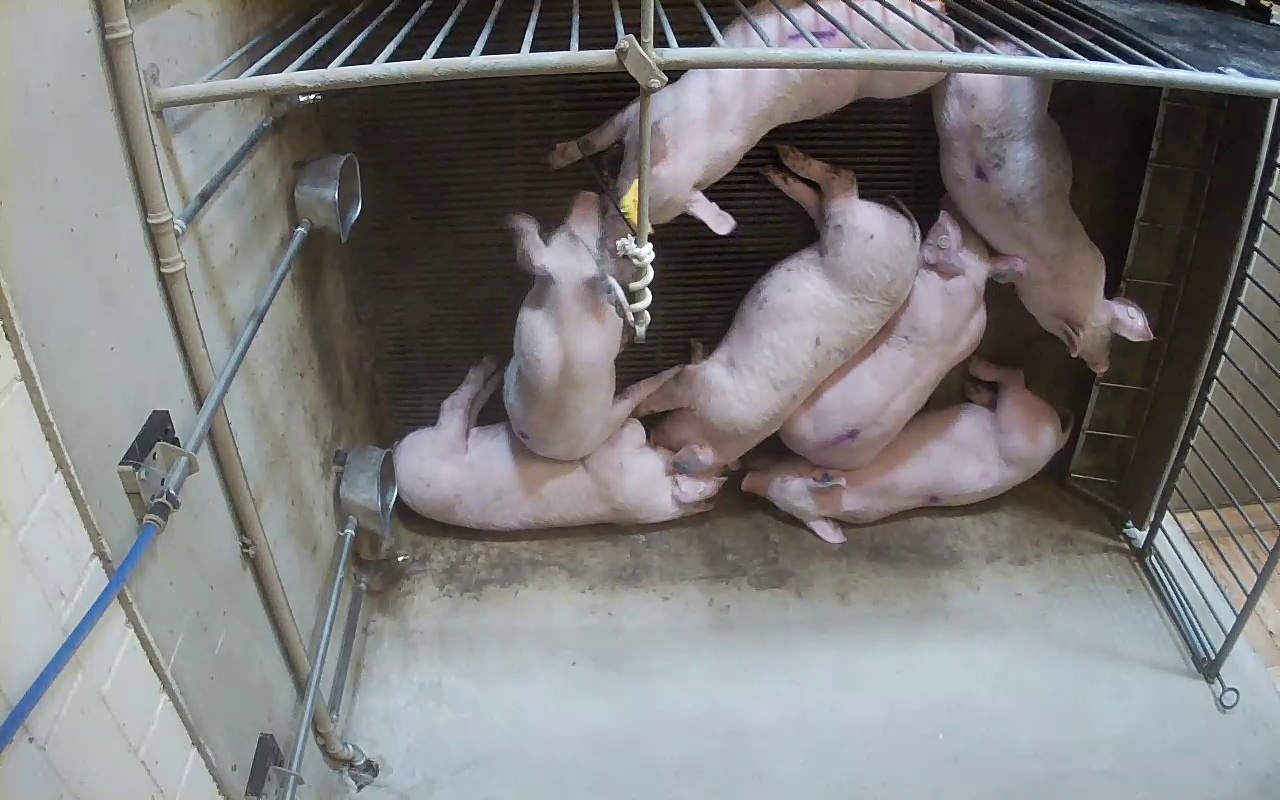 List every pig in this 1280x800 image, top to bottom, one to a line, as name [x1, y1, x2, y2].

pig [543, 2, 957, 253]
pig [935, 37, 1154, 373]
pig [633, 144, 926, 474]
pig [501, 190, 684, 464]
pig [776, 192, 1032, 468]
pig [739, 355, 1075, 544]
pig [394, 356, 728, 531]